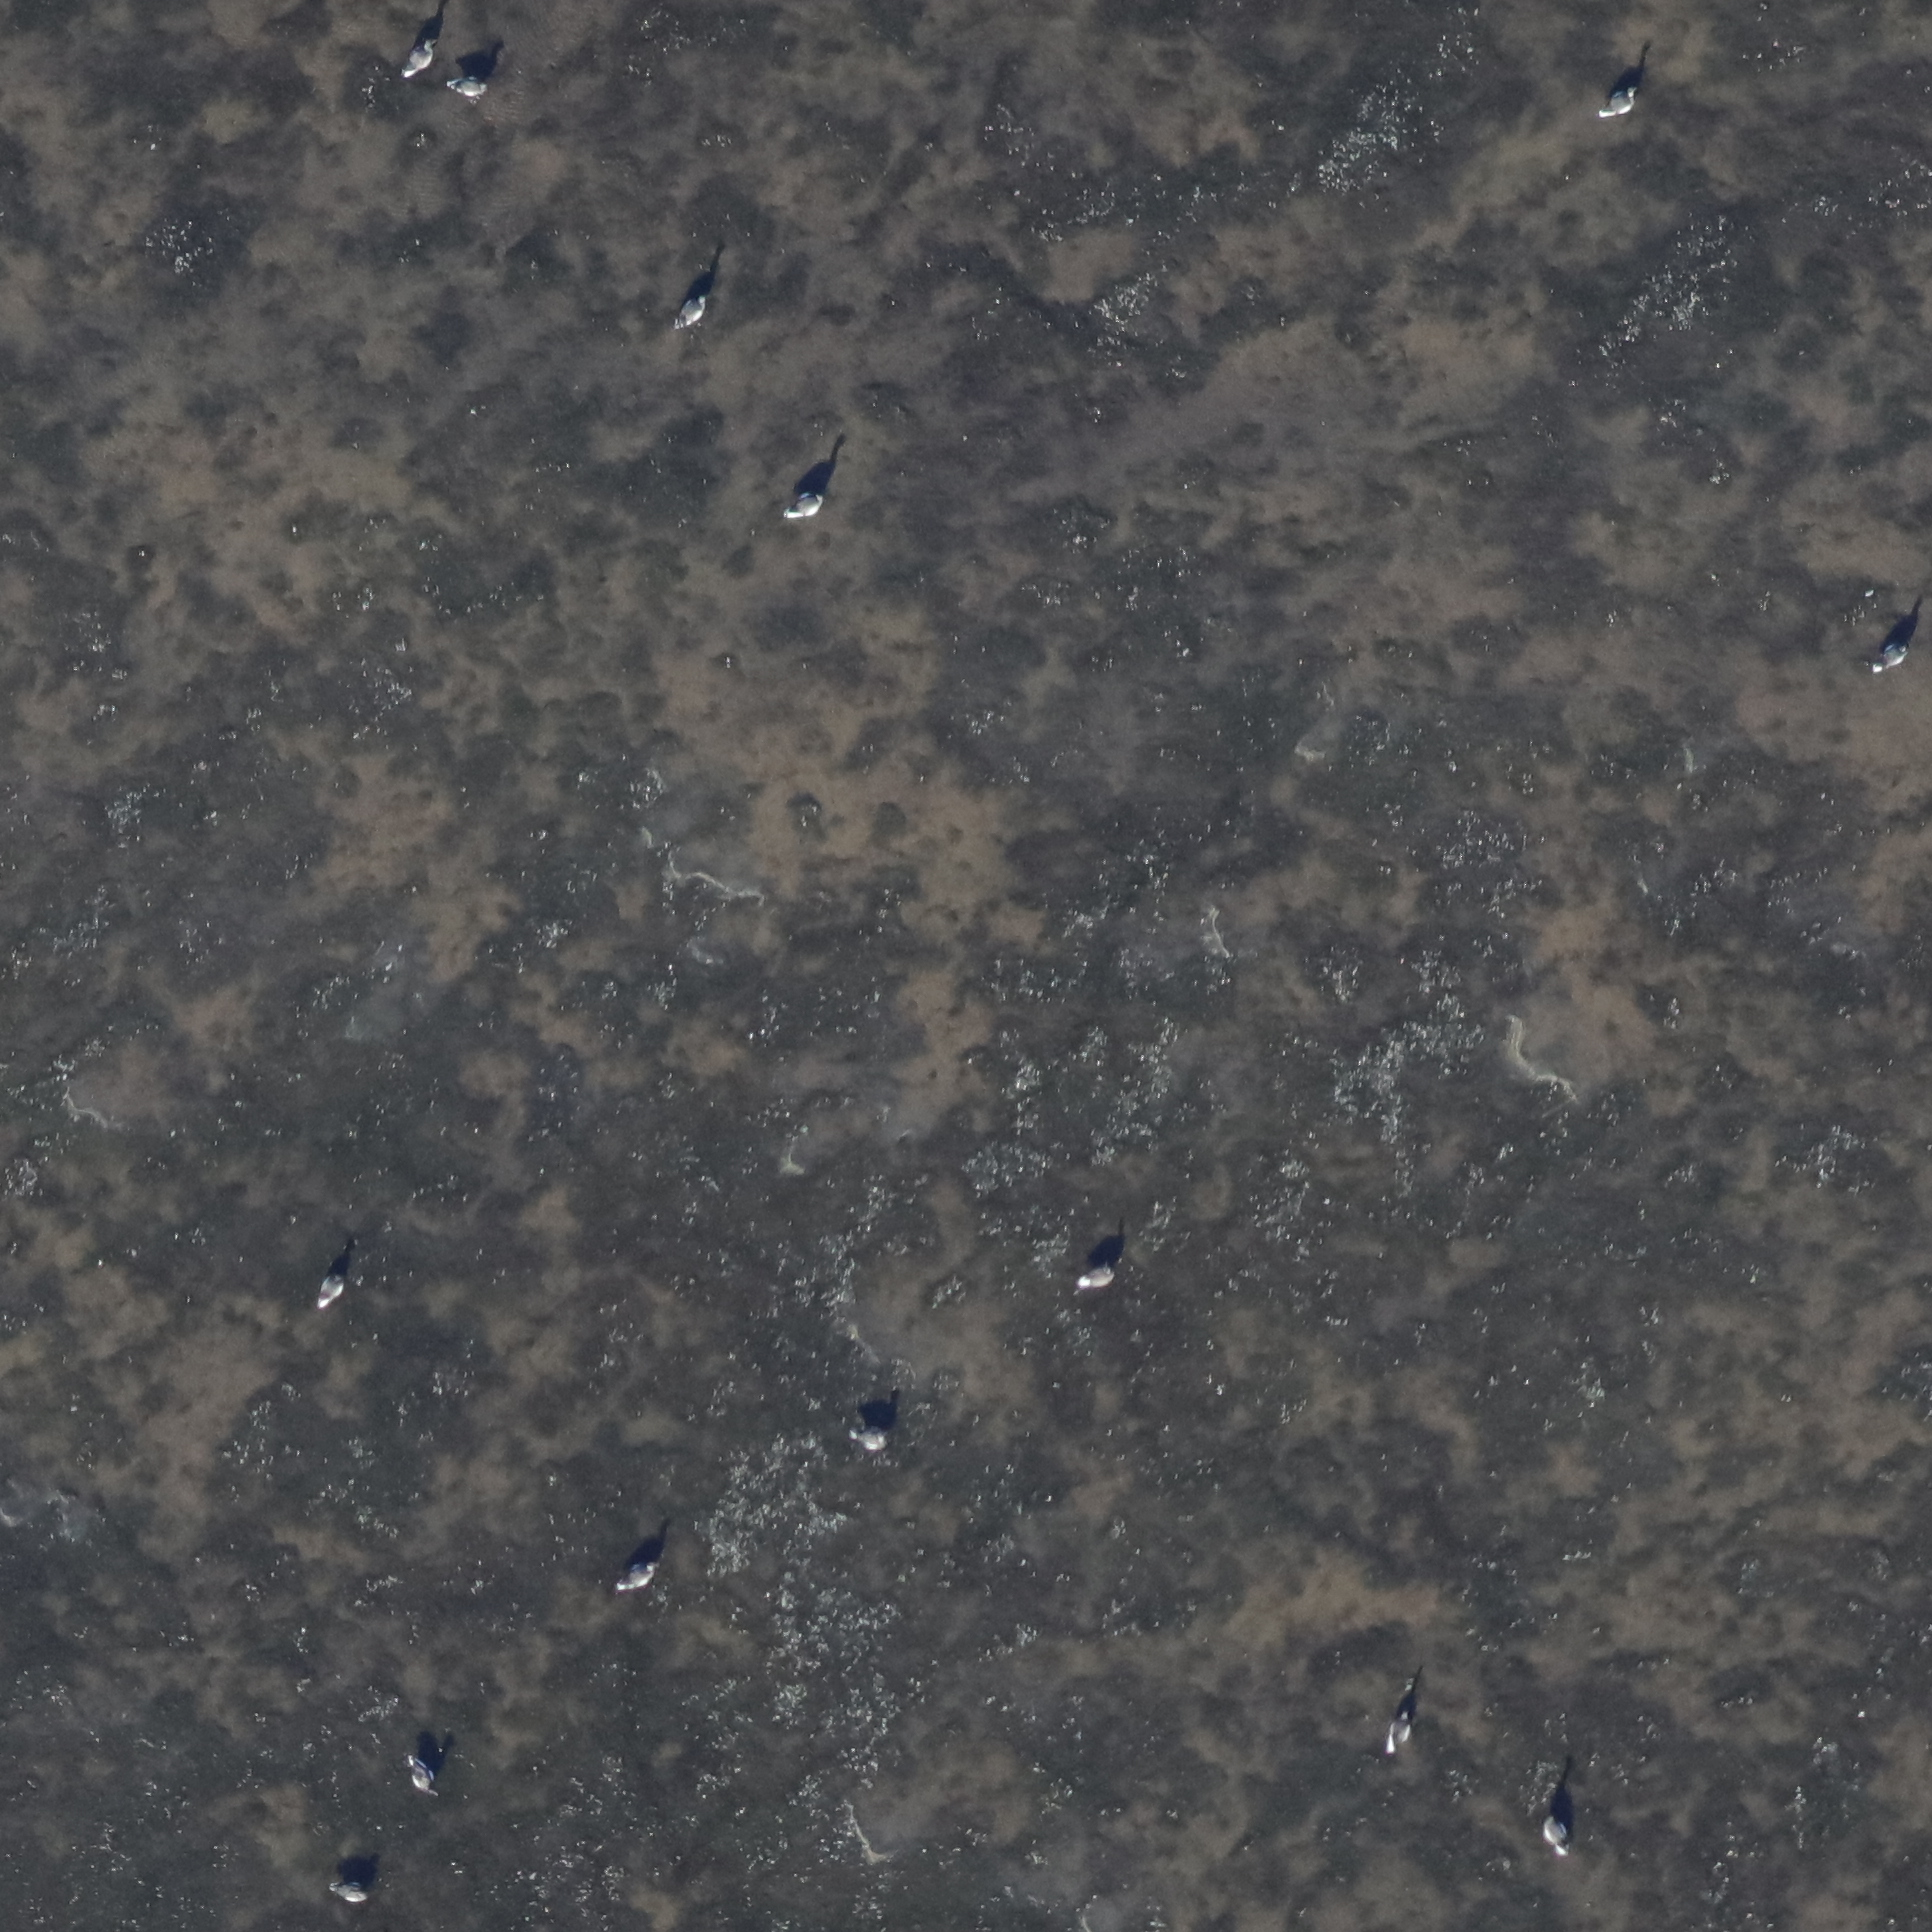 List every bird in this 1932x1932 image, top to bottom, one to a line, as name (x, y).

brant (424, 59)
brant (473, 85)
brant (1617, 101)
brant (691, 312)
brant (804, 505)
brant (1892, 655)
brant (1097, 1277)
brant (331, 1288)
brant (868, 1439)
brant (636, 1576)
brant (1399, 1729)
brant (422, 1774)
brant (1557, 1833)
brant (349, 1891)